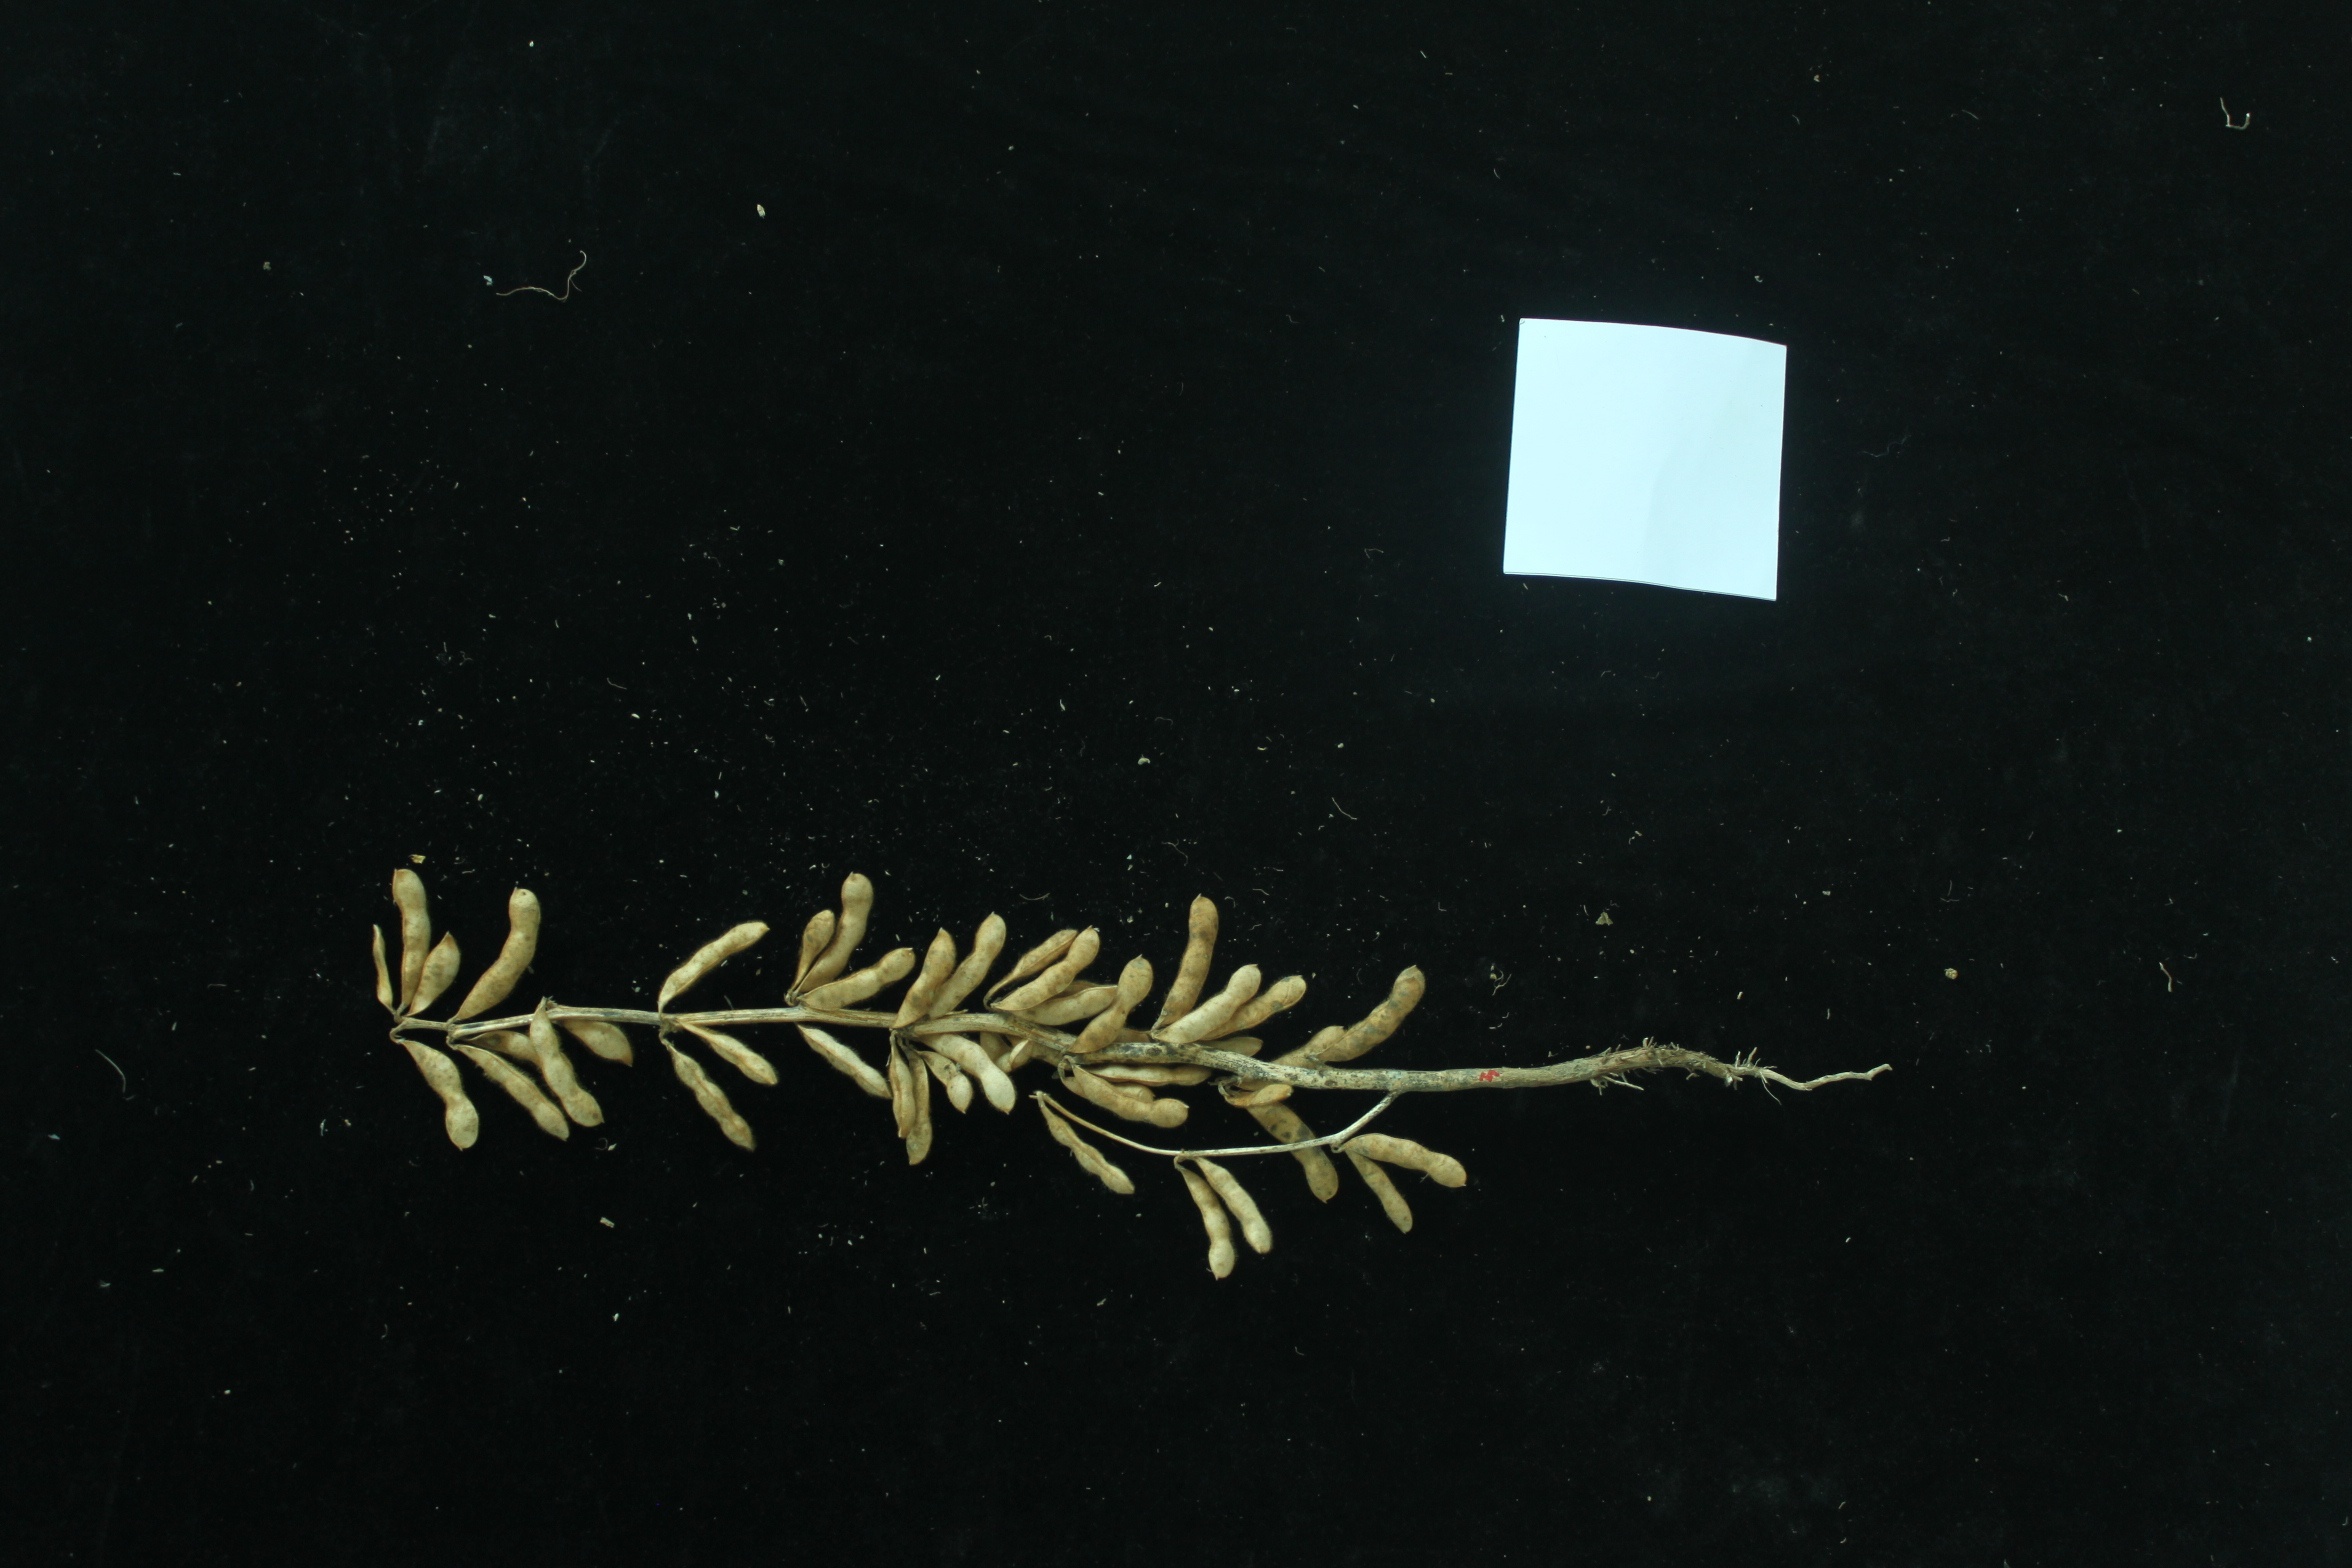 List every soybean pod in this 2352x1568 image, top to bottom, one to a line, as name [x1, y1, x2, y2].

soybean pod [391, 869, 429, 1005]
soybean pod [793, 872, 871, 992]
soybean pod [454, 888, 541, 1019]
soybean pod [1157, 896, 1218, 1027]
soybean pod [784, 910, 834, 1003]
soybean pod [926, 914, 1006, 1016]
soybean pod [659, 923, 770, 1007]
soybean pod [372, 924, 394, 1008]
soybean pod [897, 928, 955, 1027]
soybean pod [994, 928, 1100, 1011]
soybean pod [1003, 930, 1077, 985]
soybean pod [406, 931, 459, 1017]
soybean pod [796, 947, 916, 1008]
soybean pod [1066, 958, 1153, 1055]
soybean pod [1152, 964, 1260, 1042]
soybean pod [1293, 968, 1424, 1062]
soybean pod [1172, 974, 1306, 1042]
soybean pod [1016, 987, 1141, 1024]
soybean pod [530, 1007, 602, 1126]
soybean pod [564, 1019, 632, 1066]
soybean pod [685, 1025, 777, 1085]
soybean pod [801, 1026, 890, 1098]
soybean pod [468, 1031, 544, 1071]
soybean pod [915, 1033, 1017, 1113]
soybean pod [1204, 1037, 1263, 1056]
soybean pod [404, 1039, 478, 1147]
soybean pod [887, 1043, 916, 1136]
soybean pod [459, 1045, 566, 1140]
soybean pod [670, 1045, 752, 1147]
soybean pod [917, 1052, 972, 1116]
soybean pod [907, 1054, 931, 1165]
soybean pod [1071, 1062, 1189, 1128]
soybean pod [1084, 1065, 1209, 1086]
soybean pod [1057, 1070, 1153, 1104]
soybean pod [1219, 1082, 1293, 1106]
soybean pod [1233, 1093, 1337, 1201]
soybean pod [1046, 1109, 1134, 1194]
soybean pod [1342, 1135, 1467, 1187]
soybean pod [1345, 1148, 1411, 1232]
soybean pod [1196, 1159, 1271, 1252]
soybean pod [1179, 1165, 1235, 1280]